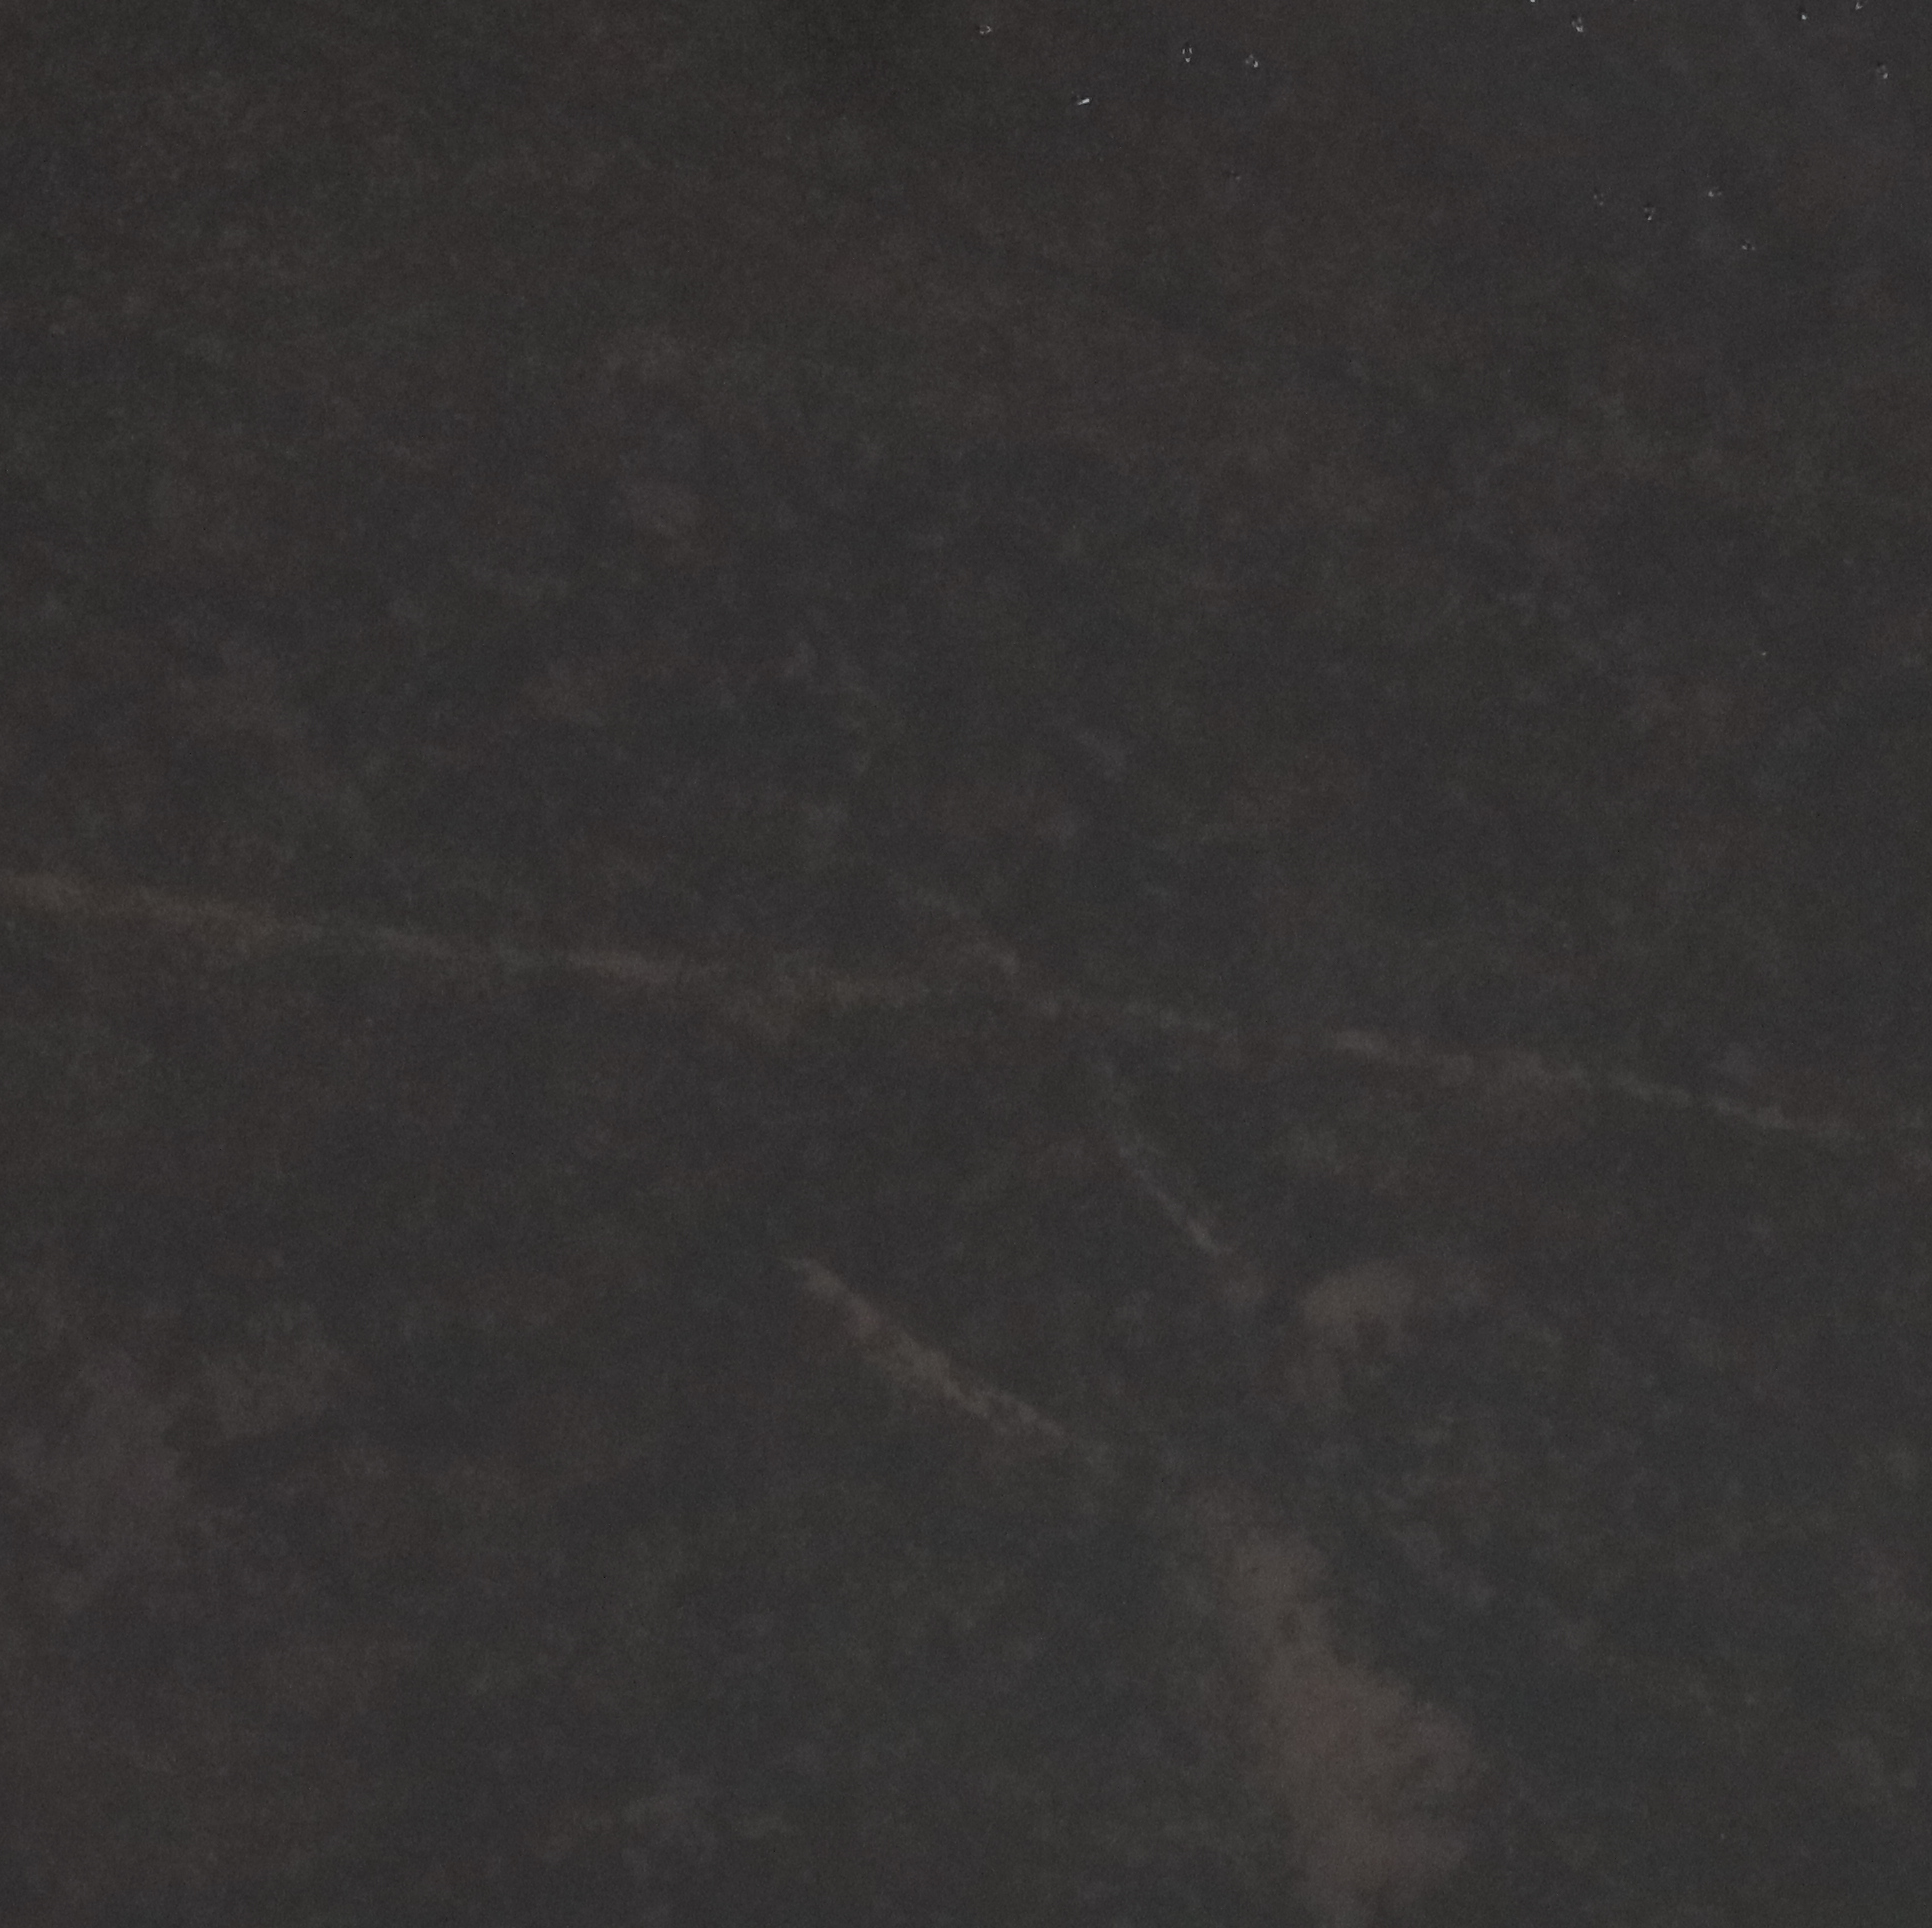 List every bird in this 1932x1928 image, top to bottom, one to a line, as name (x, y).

brant (1534, 2)
brant (1865, 9)
brant (1805, 14)
brant (1585, 21)
brant (985, 24)
brant (1193, 49)
brant (1887, 69)
brant (1257, 71)
brant (1093, 100)
brant (1599, 193)
brant (1714, 195)
brant (1647, 216)
brant (1748, 244)